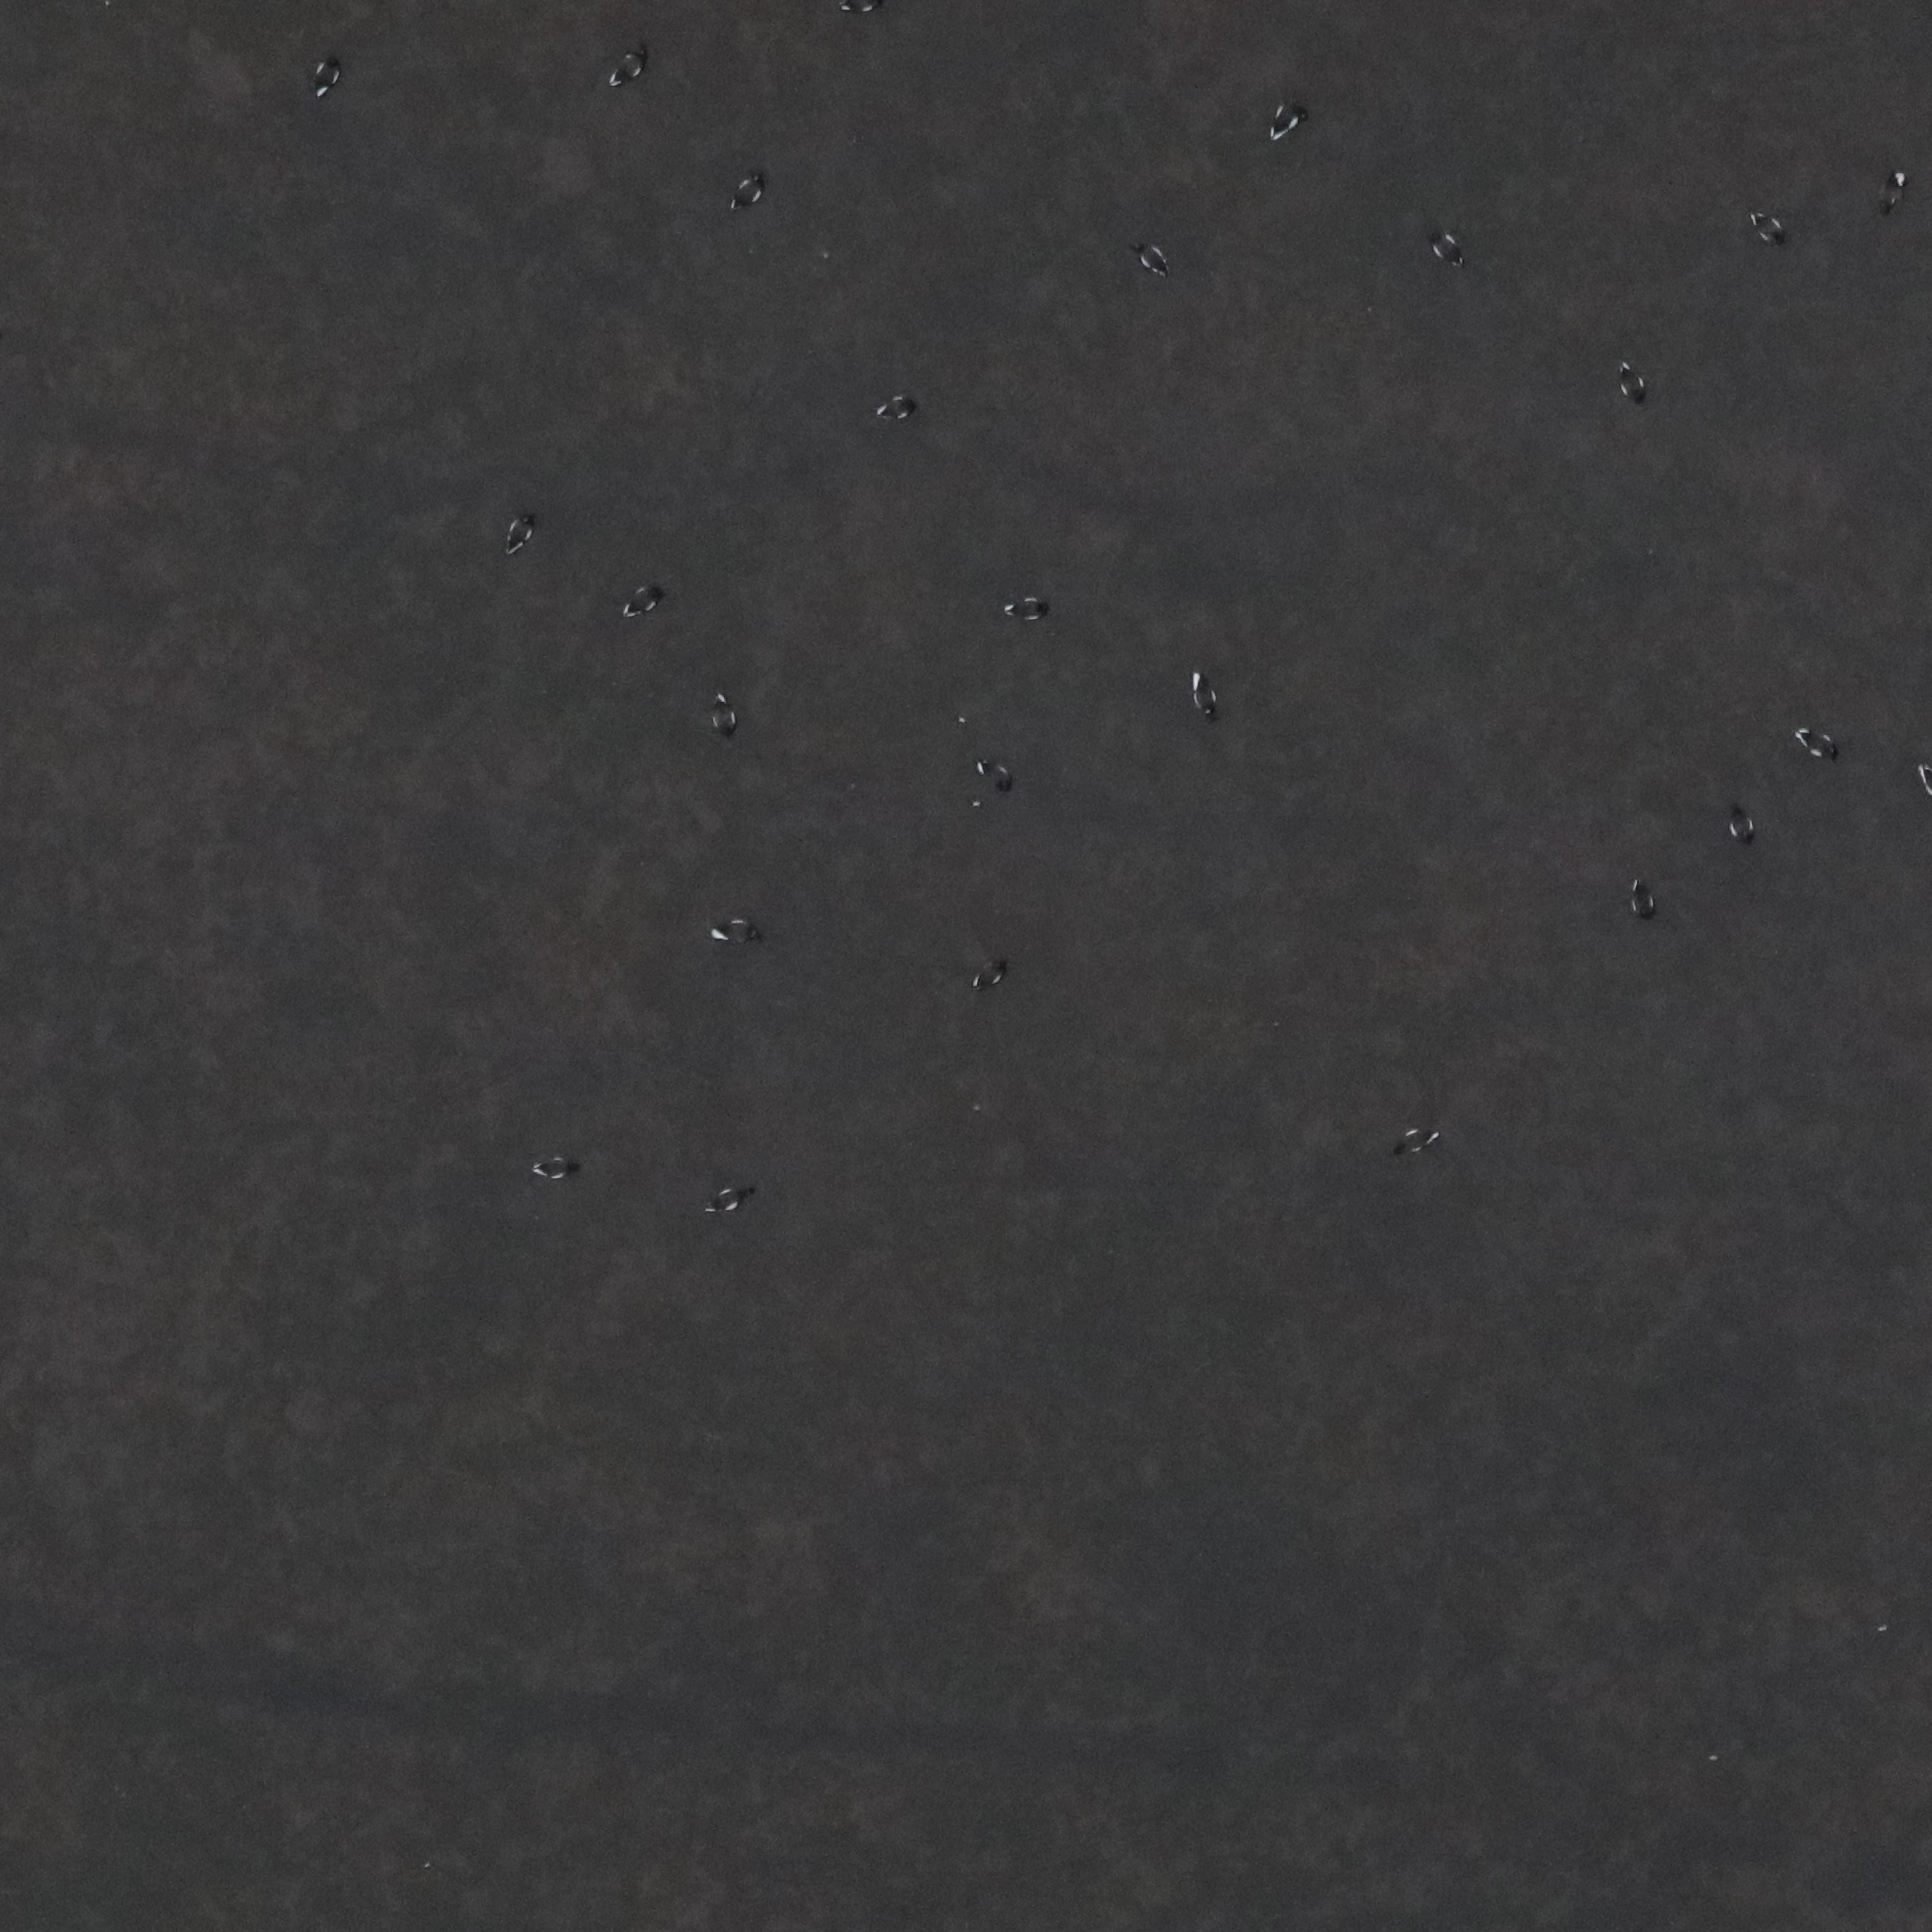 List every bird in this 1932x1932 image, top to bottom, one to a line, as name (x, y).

brant (628, 67)
brant (327, 77)
brant (1286, 120)
brant (747, 192)
brant (1889, 197)
brant (1767, 229)
brant (1445, 249)
brant (1152, 259)
brant (1630, 384)
brant (896, 406)
brant (518, 532)
brant (643, 601)
brant (1028, 609)
brant (1201, 696)
brant (722, 717)
brant (1818, 743)
brant (994, 776)
brant (1741, 826)
brant (1640, 900)
brant (734, 930)
brant (993, 971)
brant (1415, 1143)
brant (555, 1166)
brant (730, 1200)